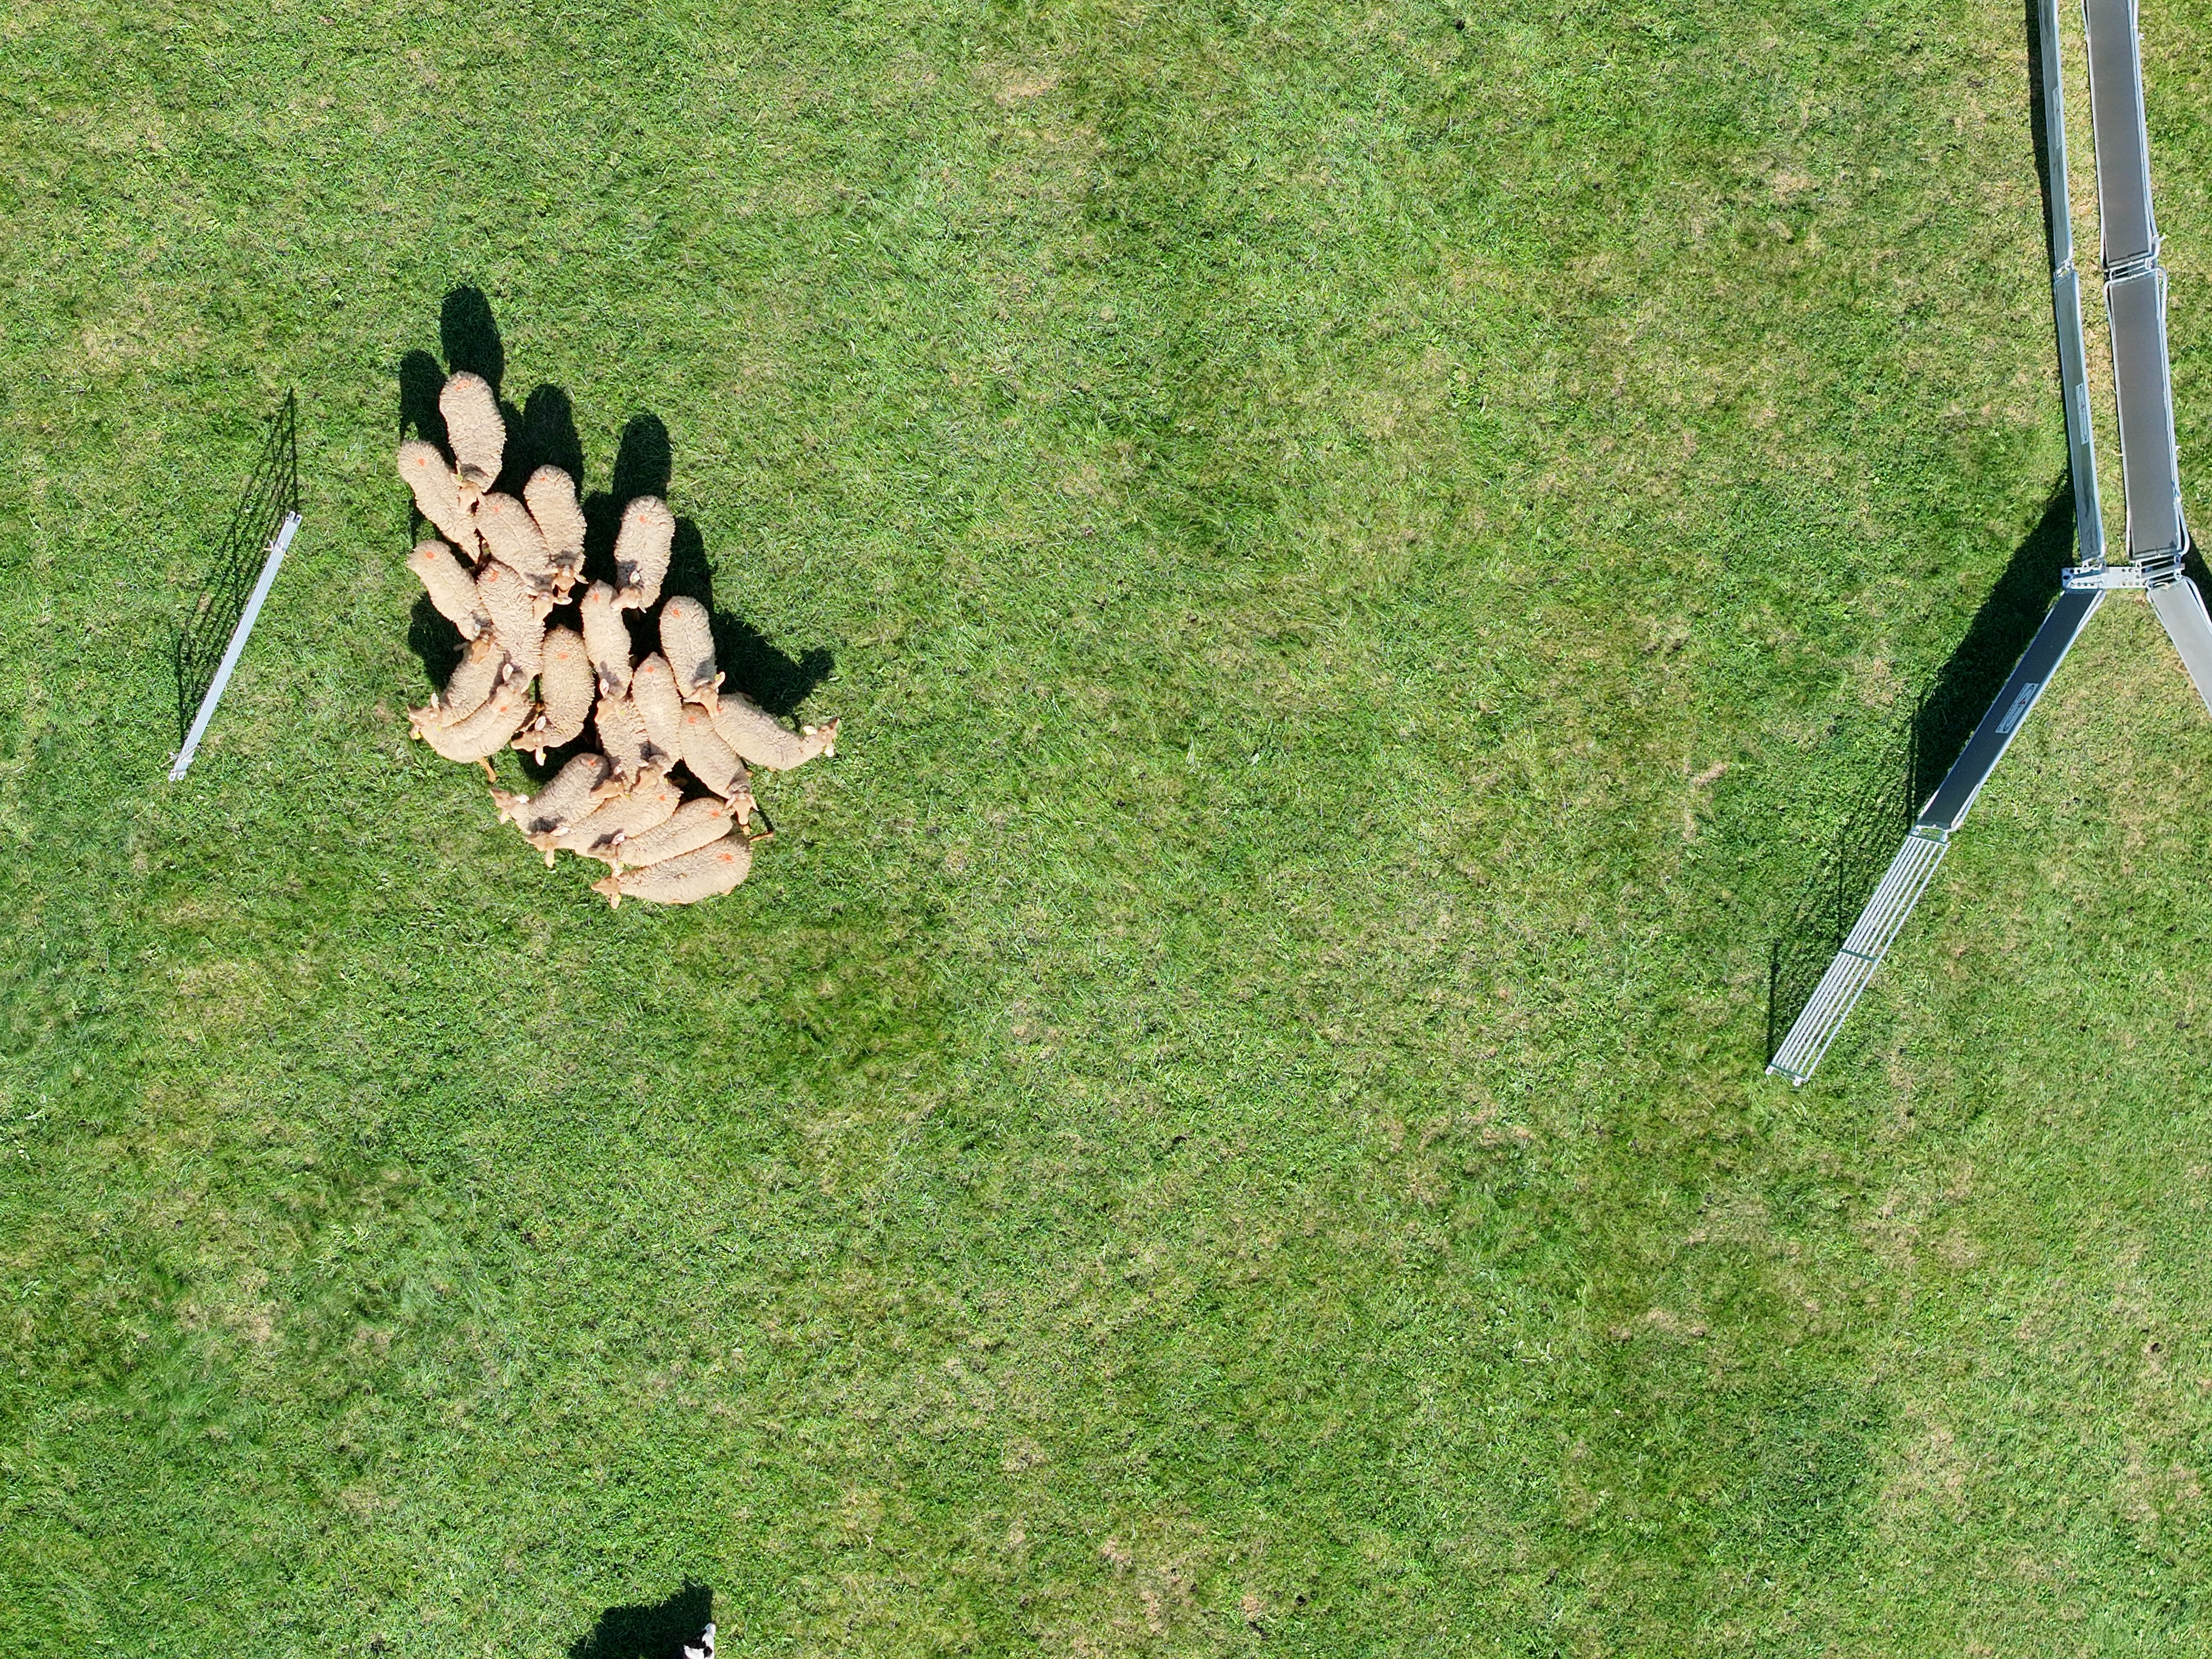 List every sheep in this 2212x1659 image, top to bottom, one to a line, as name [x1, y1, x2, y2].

sheep [439, 370, 507, 515]
sheep [394, 439, 484, 565]
sheep [523, 465, 588, 597]
sheep [472, 490, 572, 627]
sheep [611, 493, 676, 613]
sheep [406, 540, 505, 669]
sheep [477, 559, 546, 713]
sheep [580, 578, 634, 725]
sheep [660, 595, 725, 719]
sheep [508, 627, 596, 766]
sheep [409, 640, 503, 726]
sheep [633, 651, 683, 796]
sheep [410, 688, 534, 784]
sheep [706, 691, 841, 772]
sheep [588, 692, 653, 805]
sheep [678, 705, 759, 824]
sheep [489, 752, 612, 832]
sheep [521, 782, 686, 869]
sheep [586, 796, 733, 877]
sheep [591, 832, 774, 909]